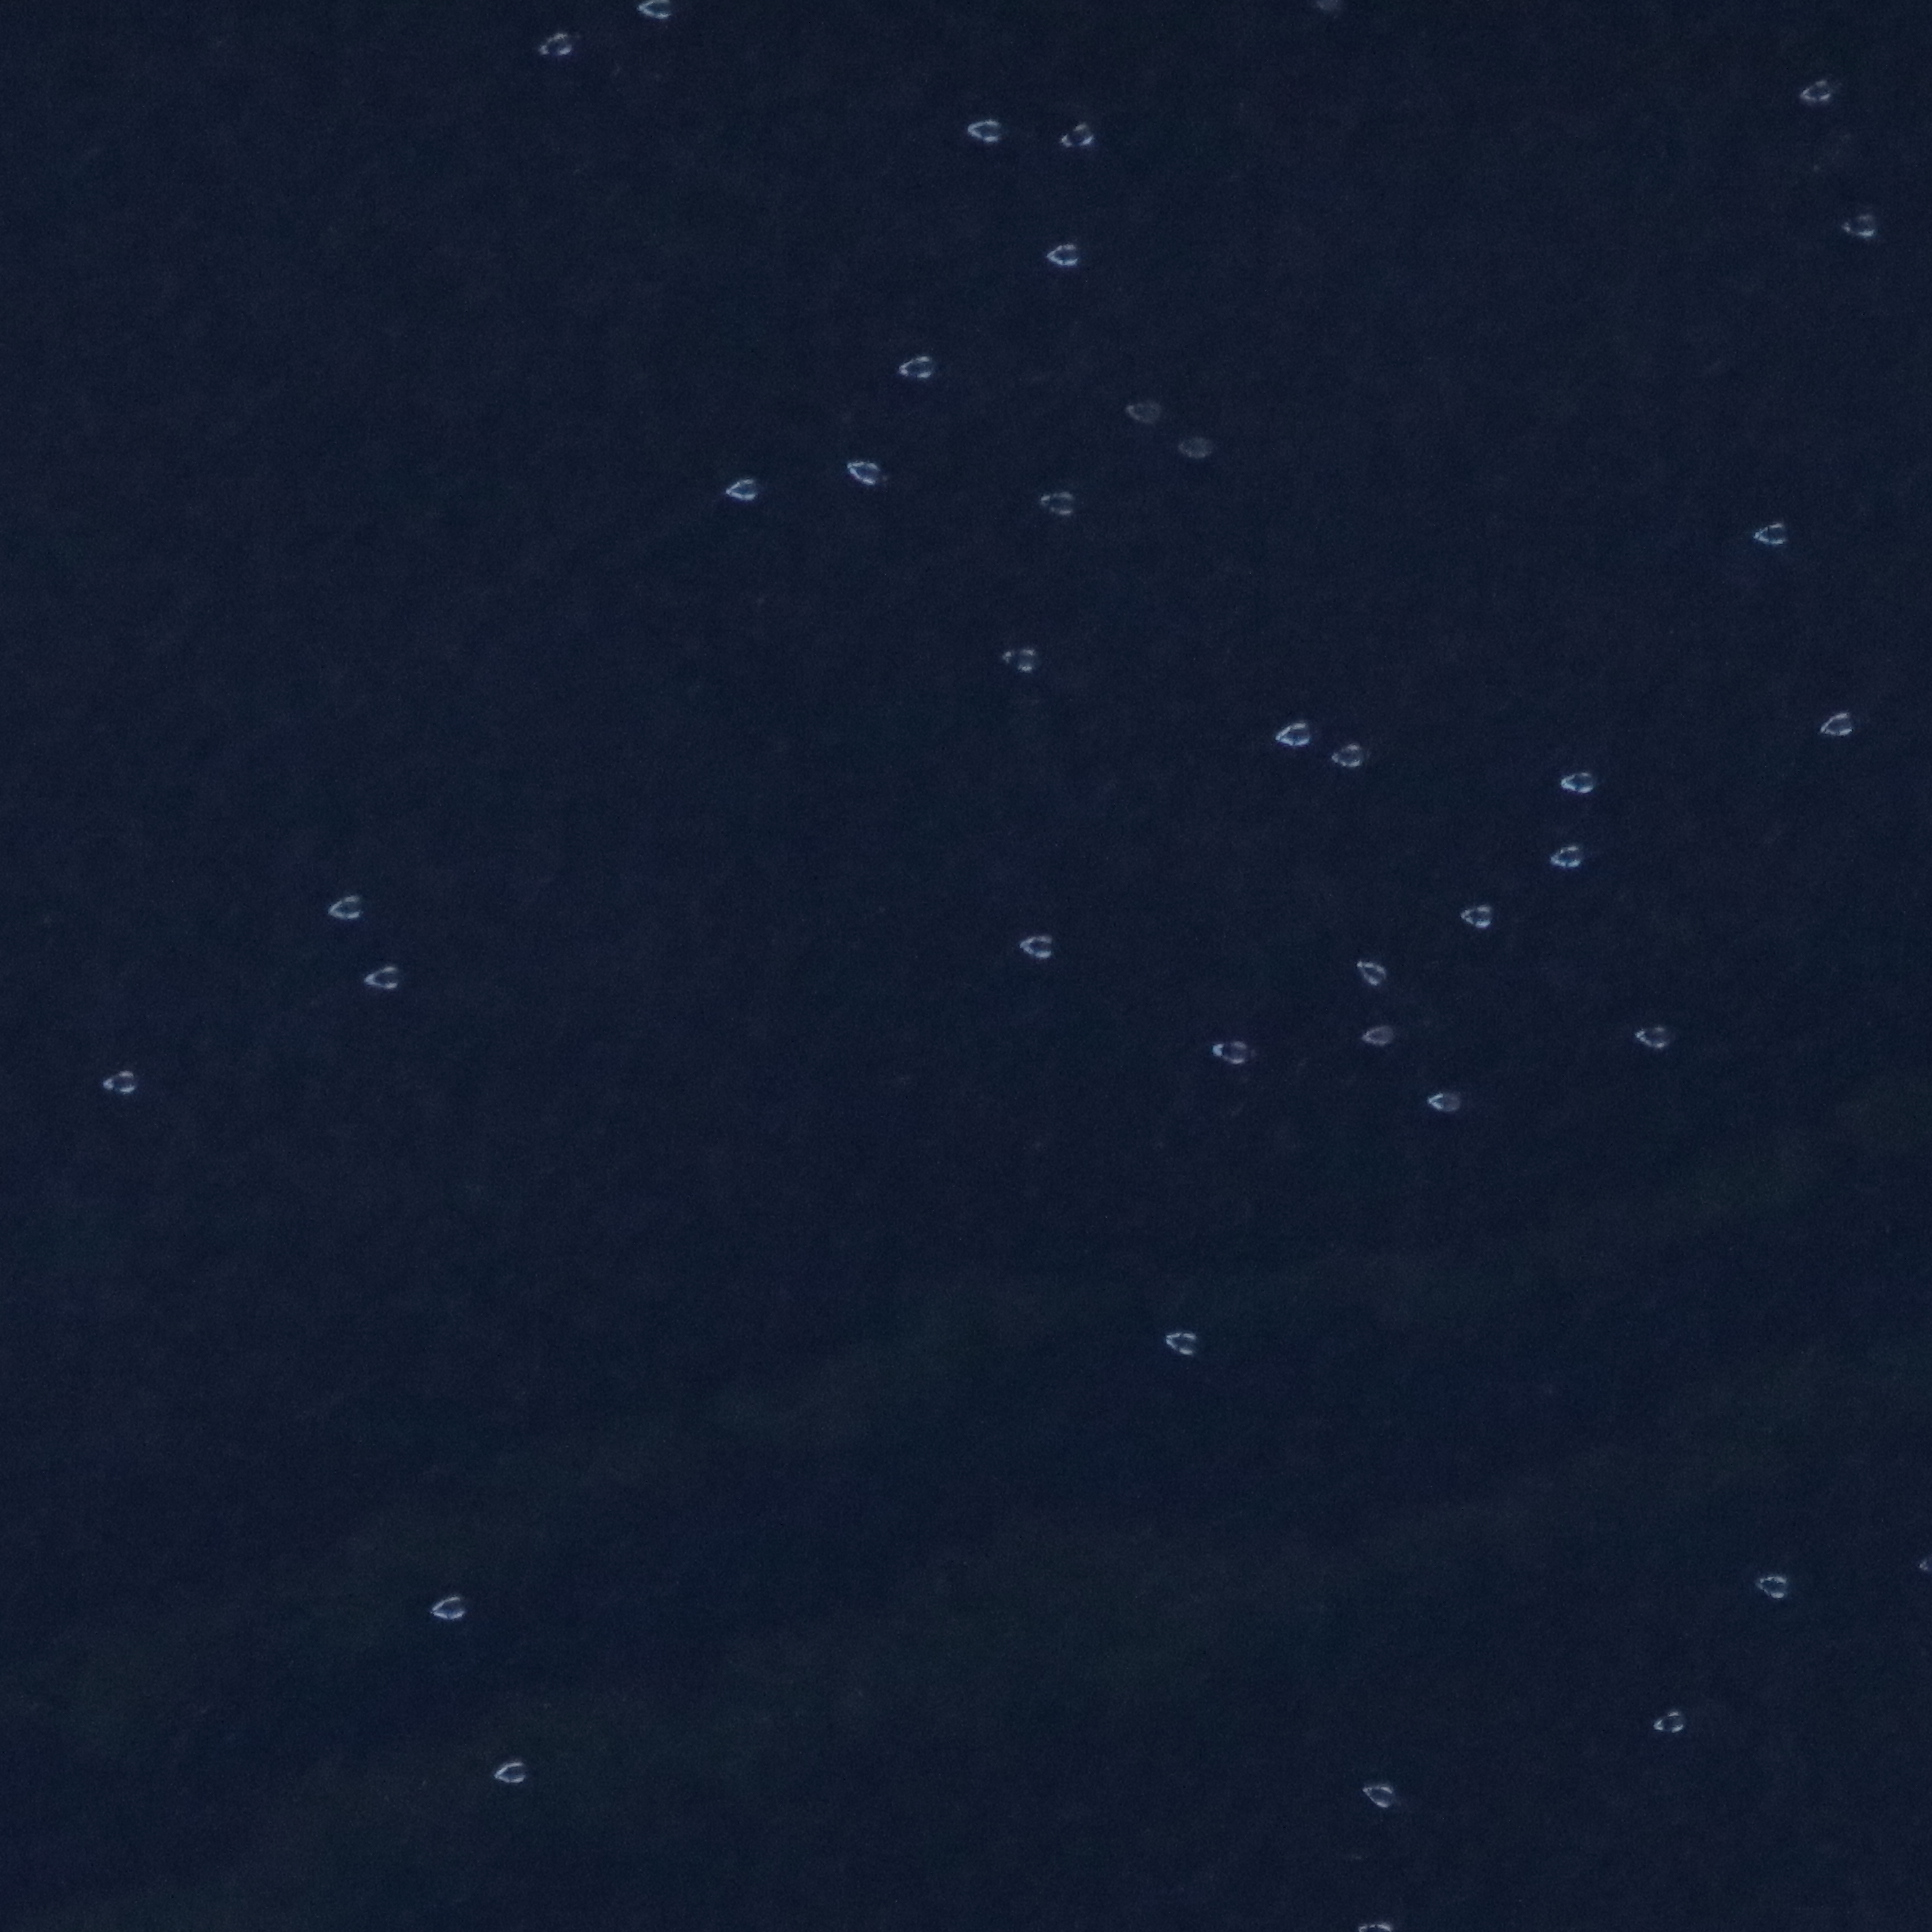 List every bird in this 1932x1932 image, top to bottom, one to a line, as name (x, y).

brant (657, 6)
brant (552, 44)
brant (1816, 90)
brant (987, 131)
brant (1078, 136)
brant (1860, 224)
brant (1063, 256)
brant (918, 368)
brant (1142, 409)
brant (1195, 446)
brant (863, 471)
brant (744, 487)
brant (1062, 501)
brant (1771, 530)
brant (1022, 656)
brant (1838, 727)
brant (1294, 736)
brant (1350, 755)
brant (1579, 781)
brant (1570, 857)
brant (348, 909)
brant (1482, 915)
brant (1035, 943)
brant (1373, 969)
brant (387, 979)
brant (1377, 1033)
brant (1655, 1036)
brant (1236, 1053)
brant (121, 1082)
brant (1447, 1100)
brant (1186, 1343)
brant (1777, 1586)
brant (450, 1608)
brant (1669, 1722)
brant (515, 1774)
brant (1381, 1794)